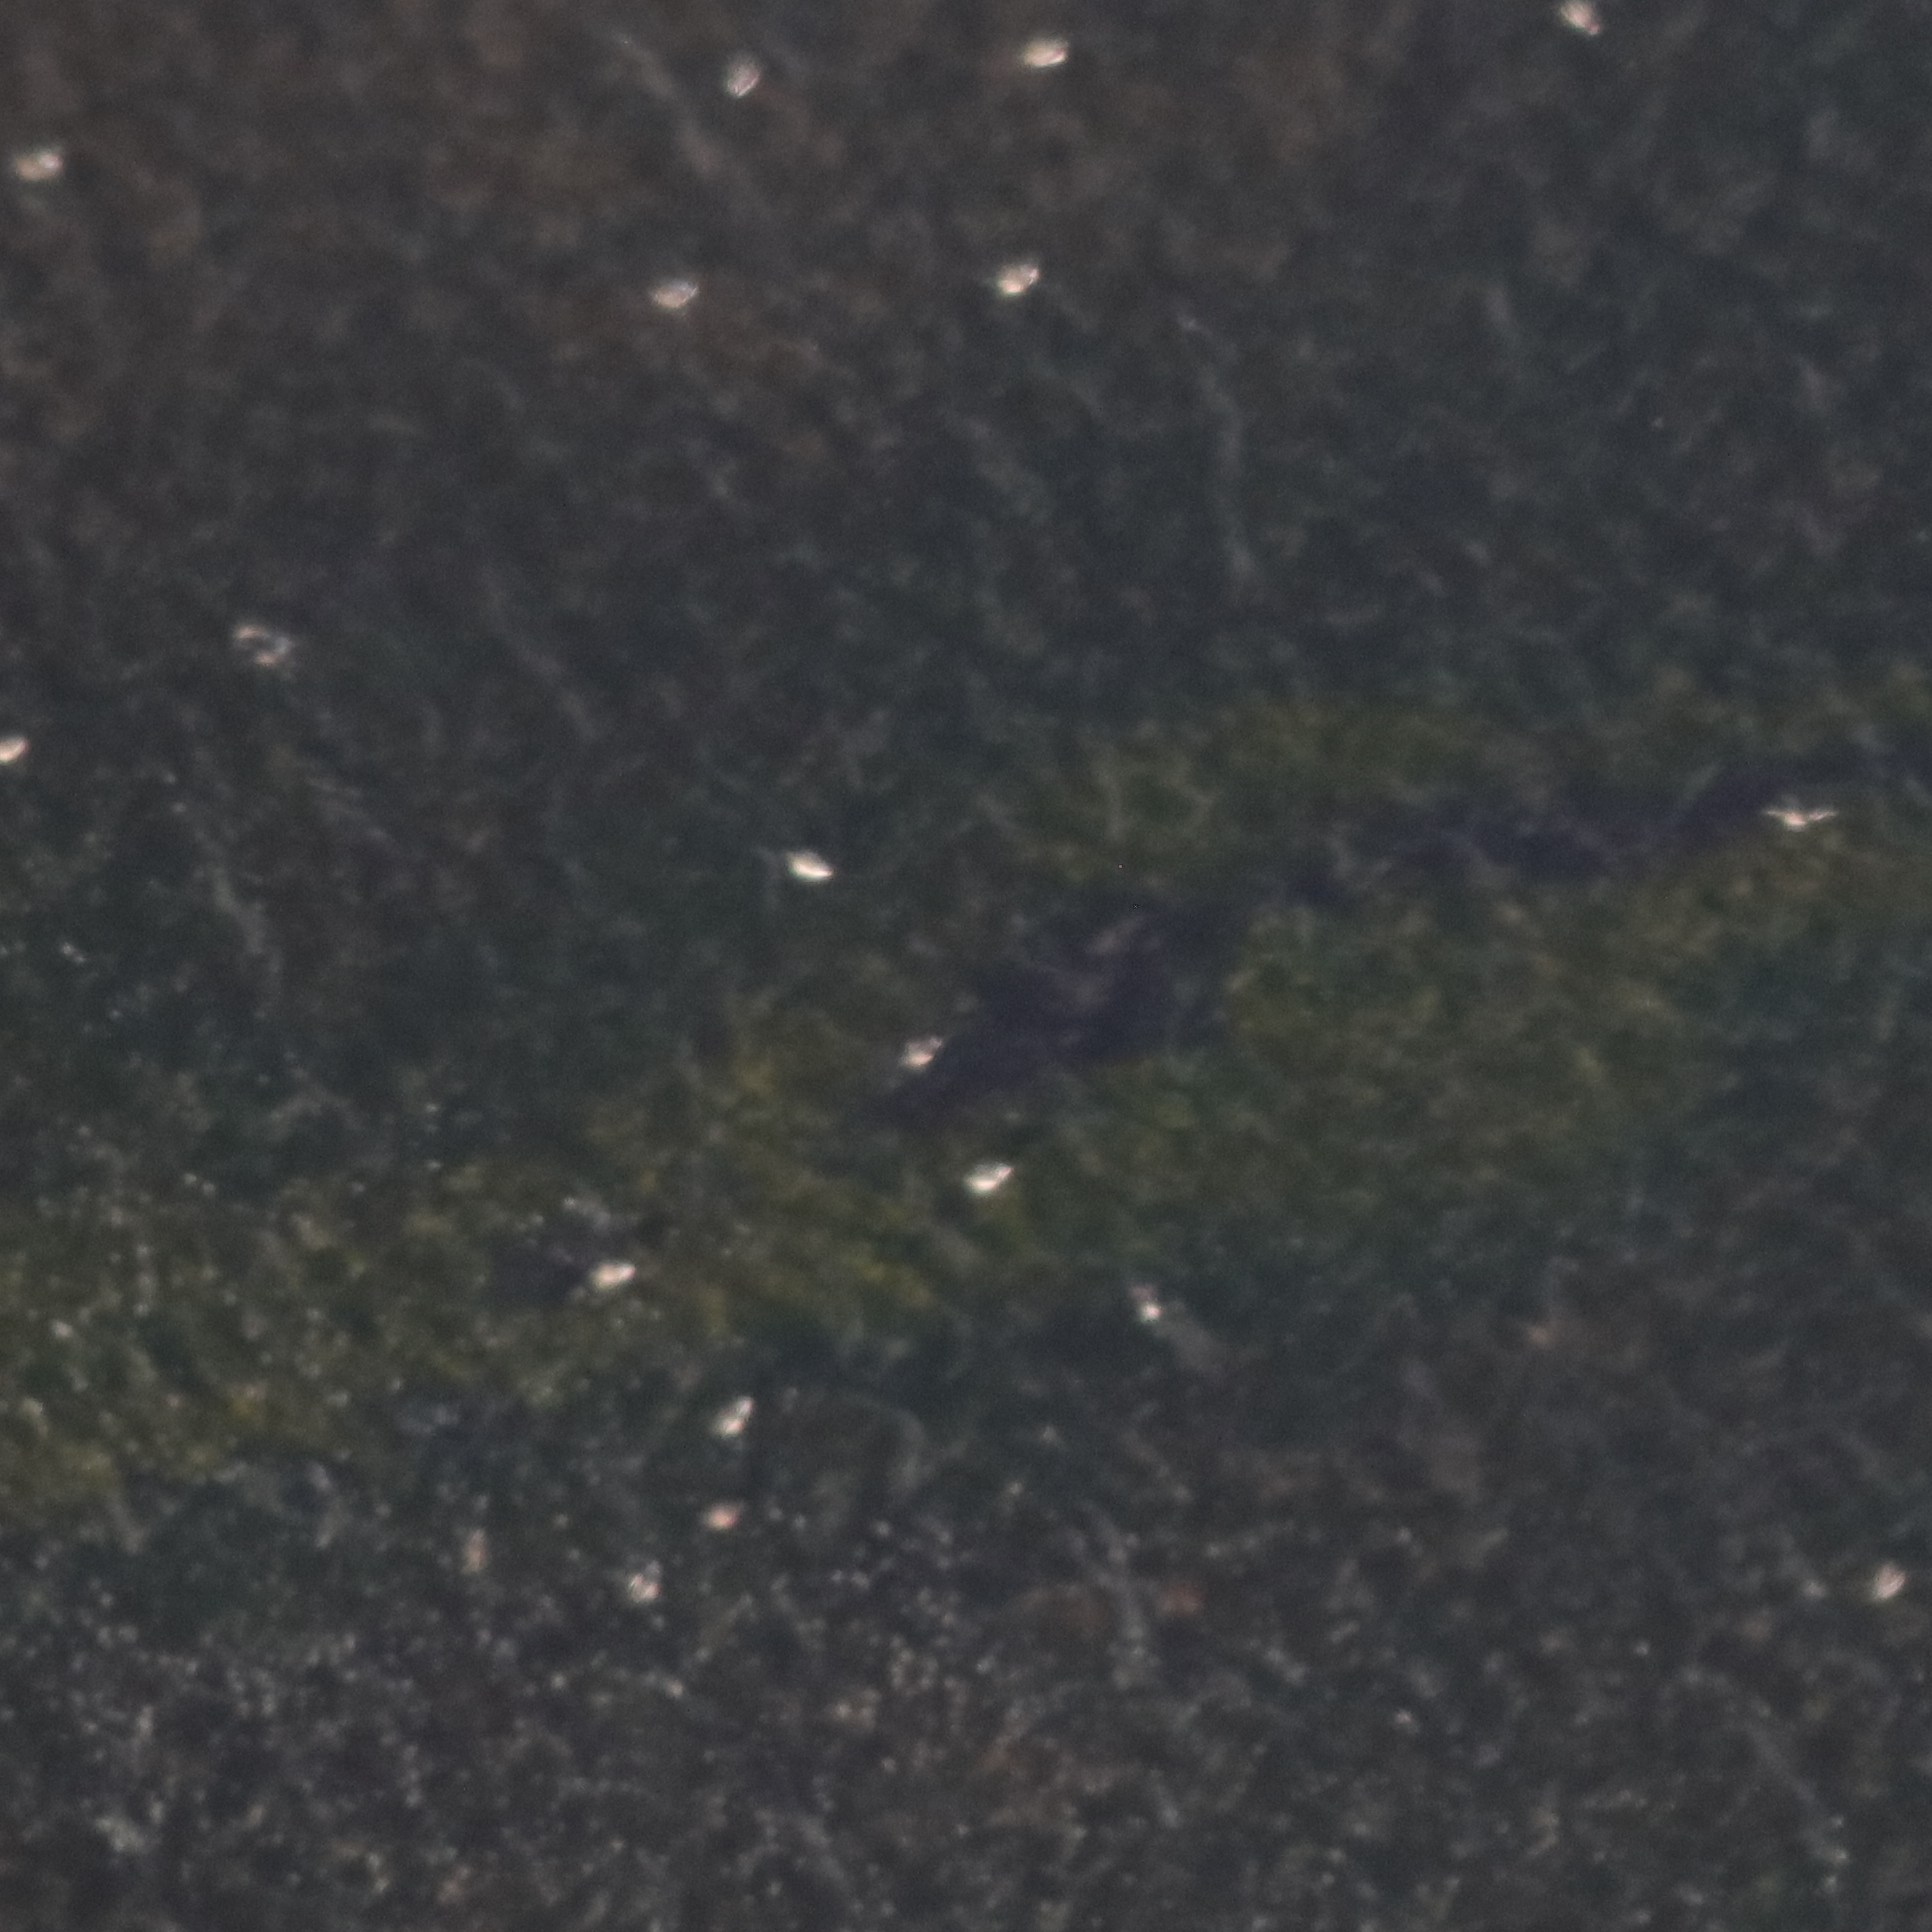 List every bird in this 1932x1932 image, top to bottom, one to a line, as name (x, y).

brant (1583, 18)
brant (1050, 55)
brant (746, 76)
brant (35, 165)
brant (1016, 278)
brant (675, 291)
other bird (6, 748)
other bird (1794, 819)
brant (806, 864)
brant (928, 1052)
brant (988, 1181)
brant (610, 1276)
brant (1146, 1298)
brant (734, 1420)
brant (725, 1515)
brant (476, 1555)
brant (1891, 1576)
brant (648, 1588)